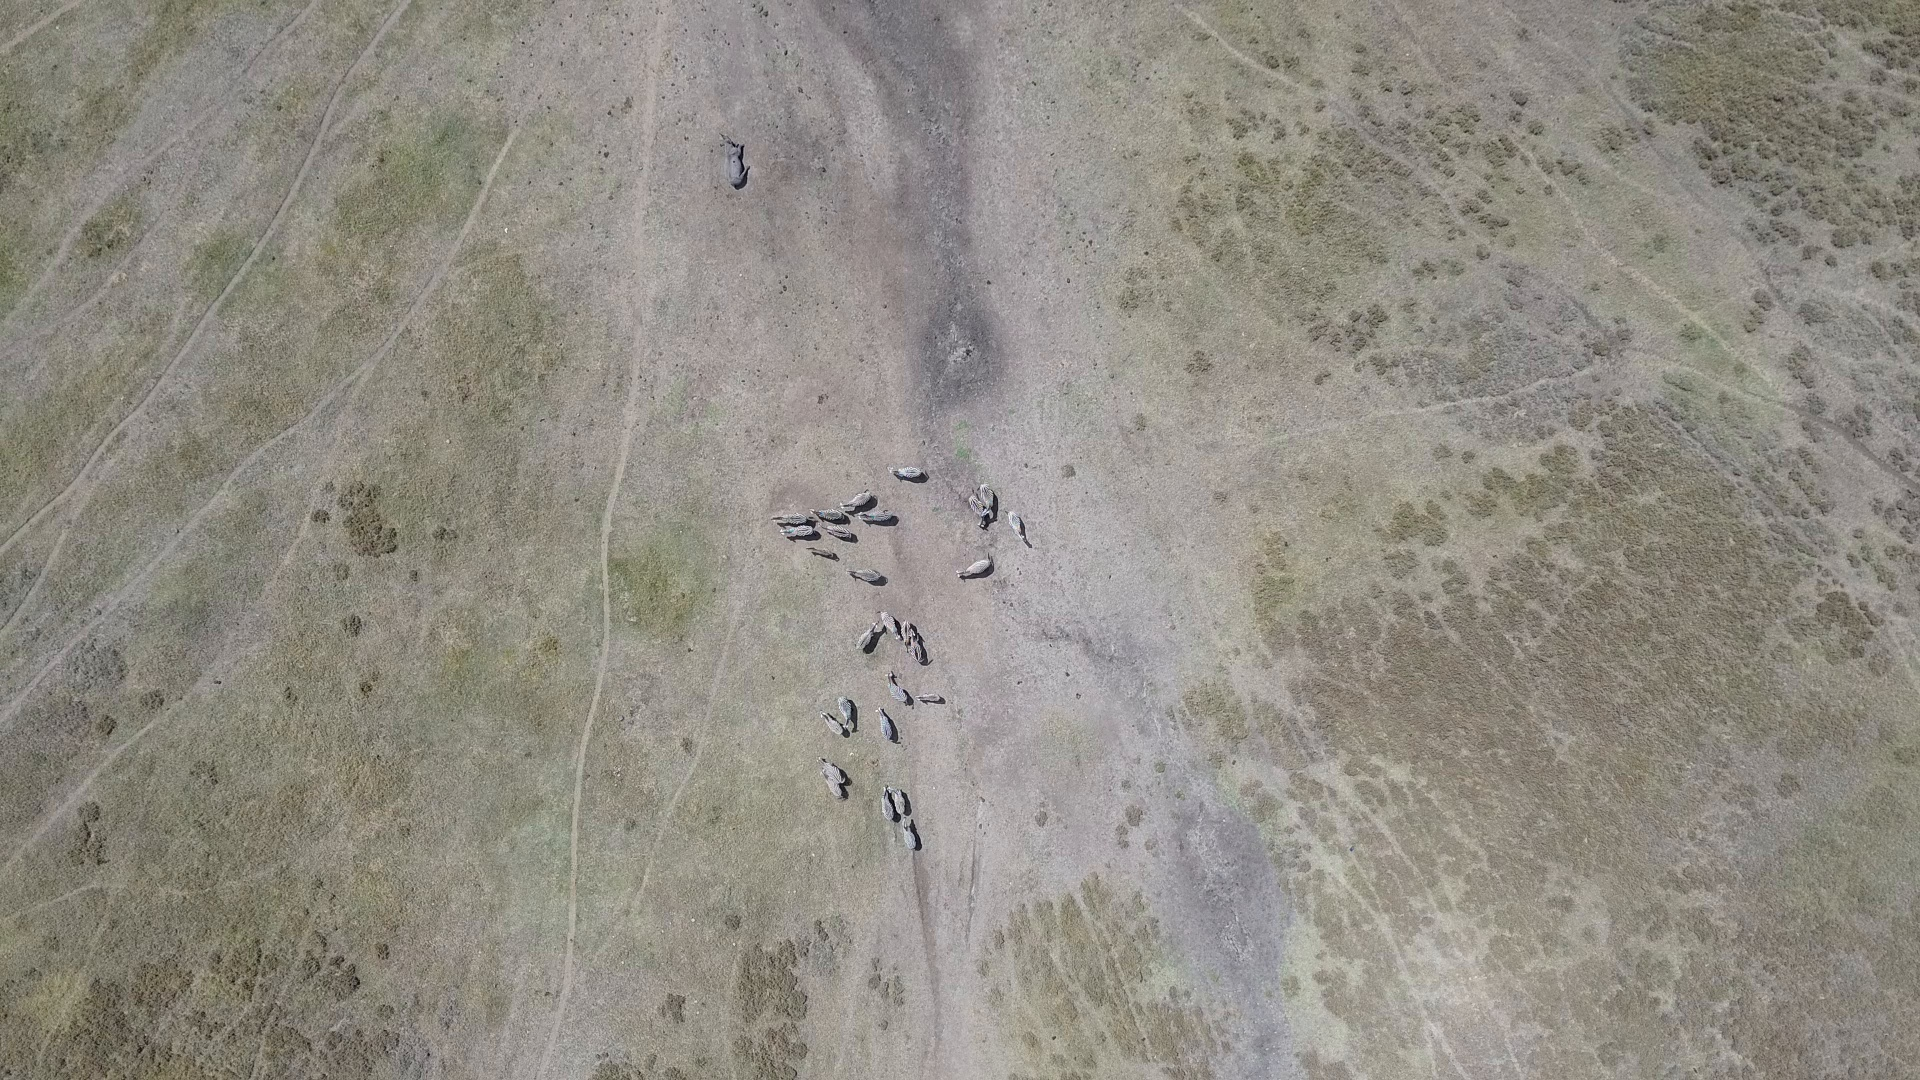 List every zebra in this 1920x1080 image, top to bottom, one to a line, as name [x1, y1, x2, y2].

zebra [884, 465, 926, 478]
zebra [979, 483, 998, 518]
zebra [839, 492, 874, 514]
zebra [968, 496, 988, 529]
zebra [862, 505, 895, 522]
zebra [774, 507, 808, 527]
zebra [813, 507, 849, 522]
zebra [1009, 512, 1031, 544]
zebra [815, 522, 854, 539]
zebra [779, 523, 817, 538]
zebra [805, 546, 837, 559]
zebra [960, 559, 992, 579]
zebra [854, 569, 888, 582]
zebra [880, 613, 899, 637]
zebra [899, 619, 913, 653]
zebra [856, 624, 877, 650]
zebra [910, 632, 927, 663]
zebra [885, 671, 906, 702]
zebra [911, 688, 942, 704]
zebra [836, 697, 854, 728]
zebra [878, 710, 896, 742]
zebra [820, 711, 841, 734]
zebra [818, 761, 848, 801]
zebra [881, 786, 898, 822]
zebra [887, 786, 906, 814]
zebra [899, 812, 921, 851]